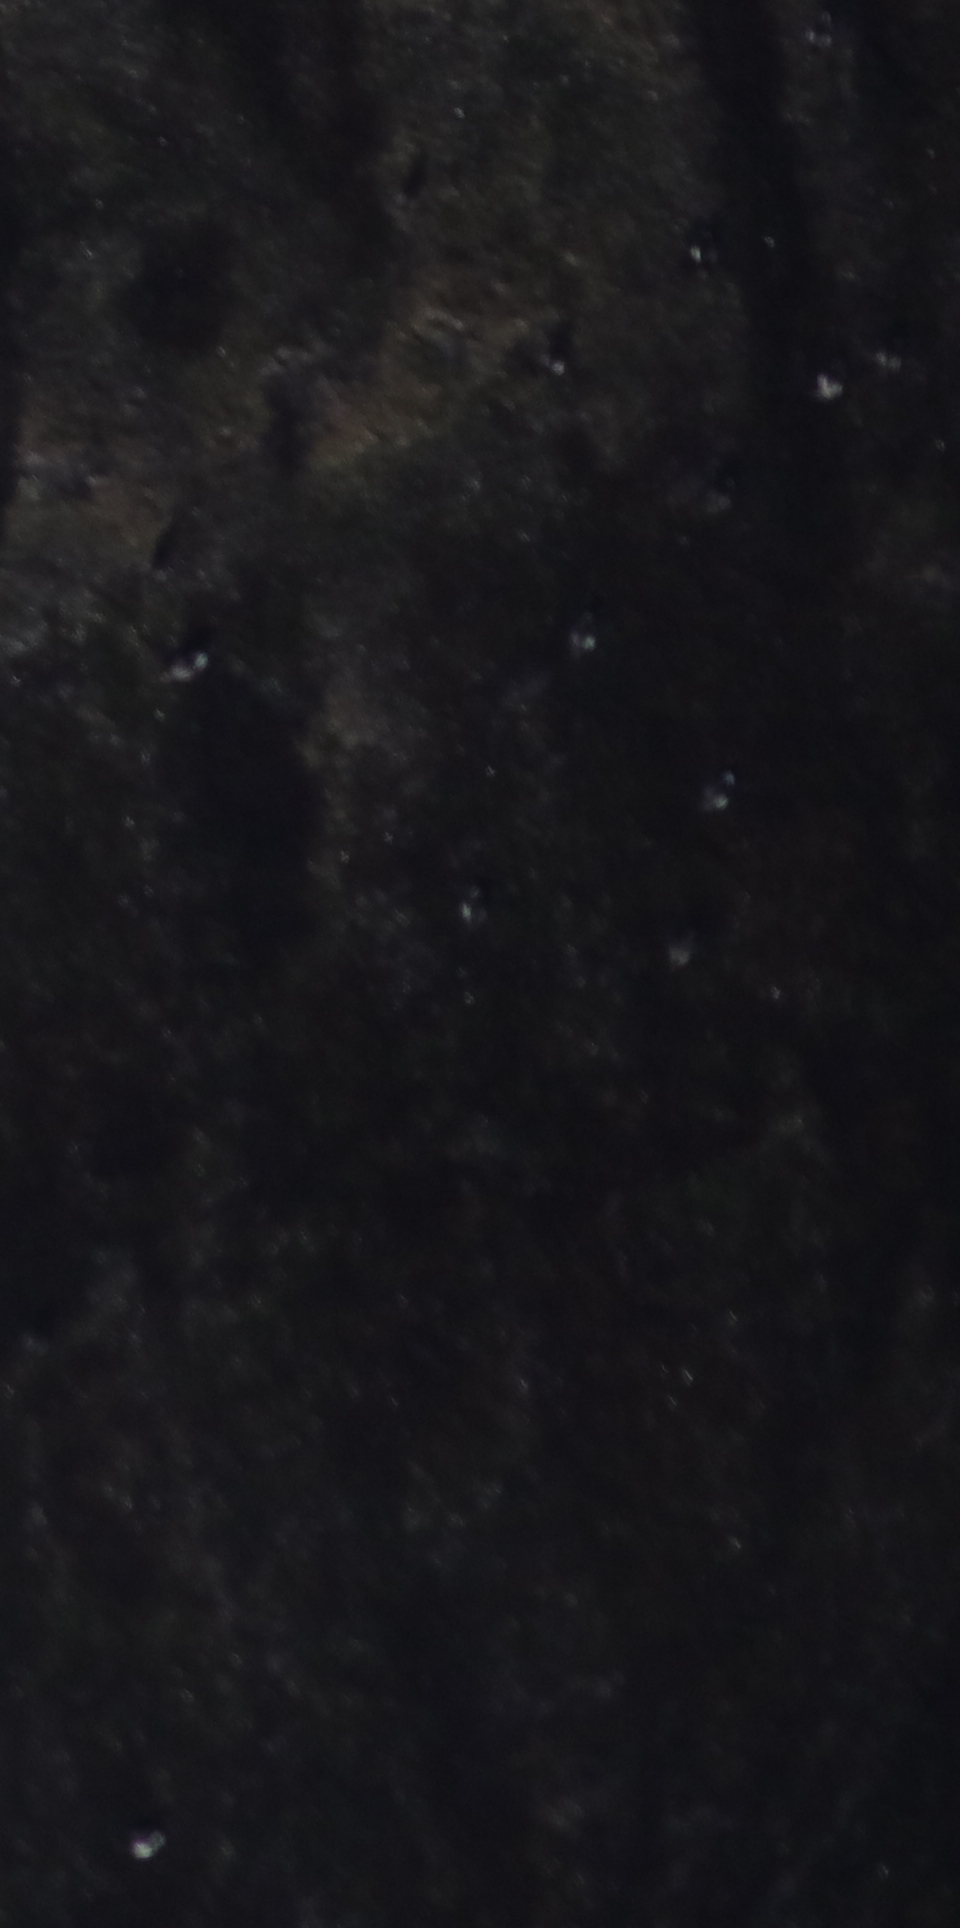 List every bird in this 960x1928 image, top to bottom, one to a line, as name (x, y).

brant (825, 25)
brant (713, 265)
brant (551, 351)
brant (891, 358)
brant (838, 388)
brant (578, 637)
brant (189, 668)
brant (723, 798)
brant (482, 913)
brant (685, 950)
brant (150, 1843)